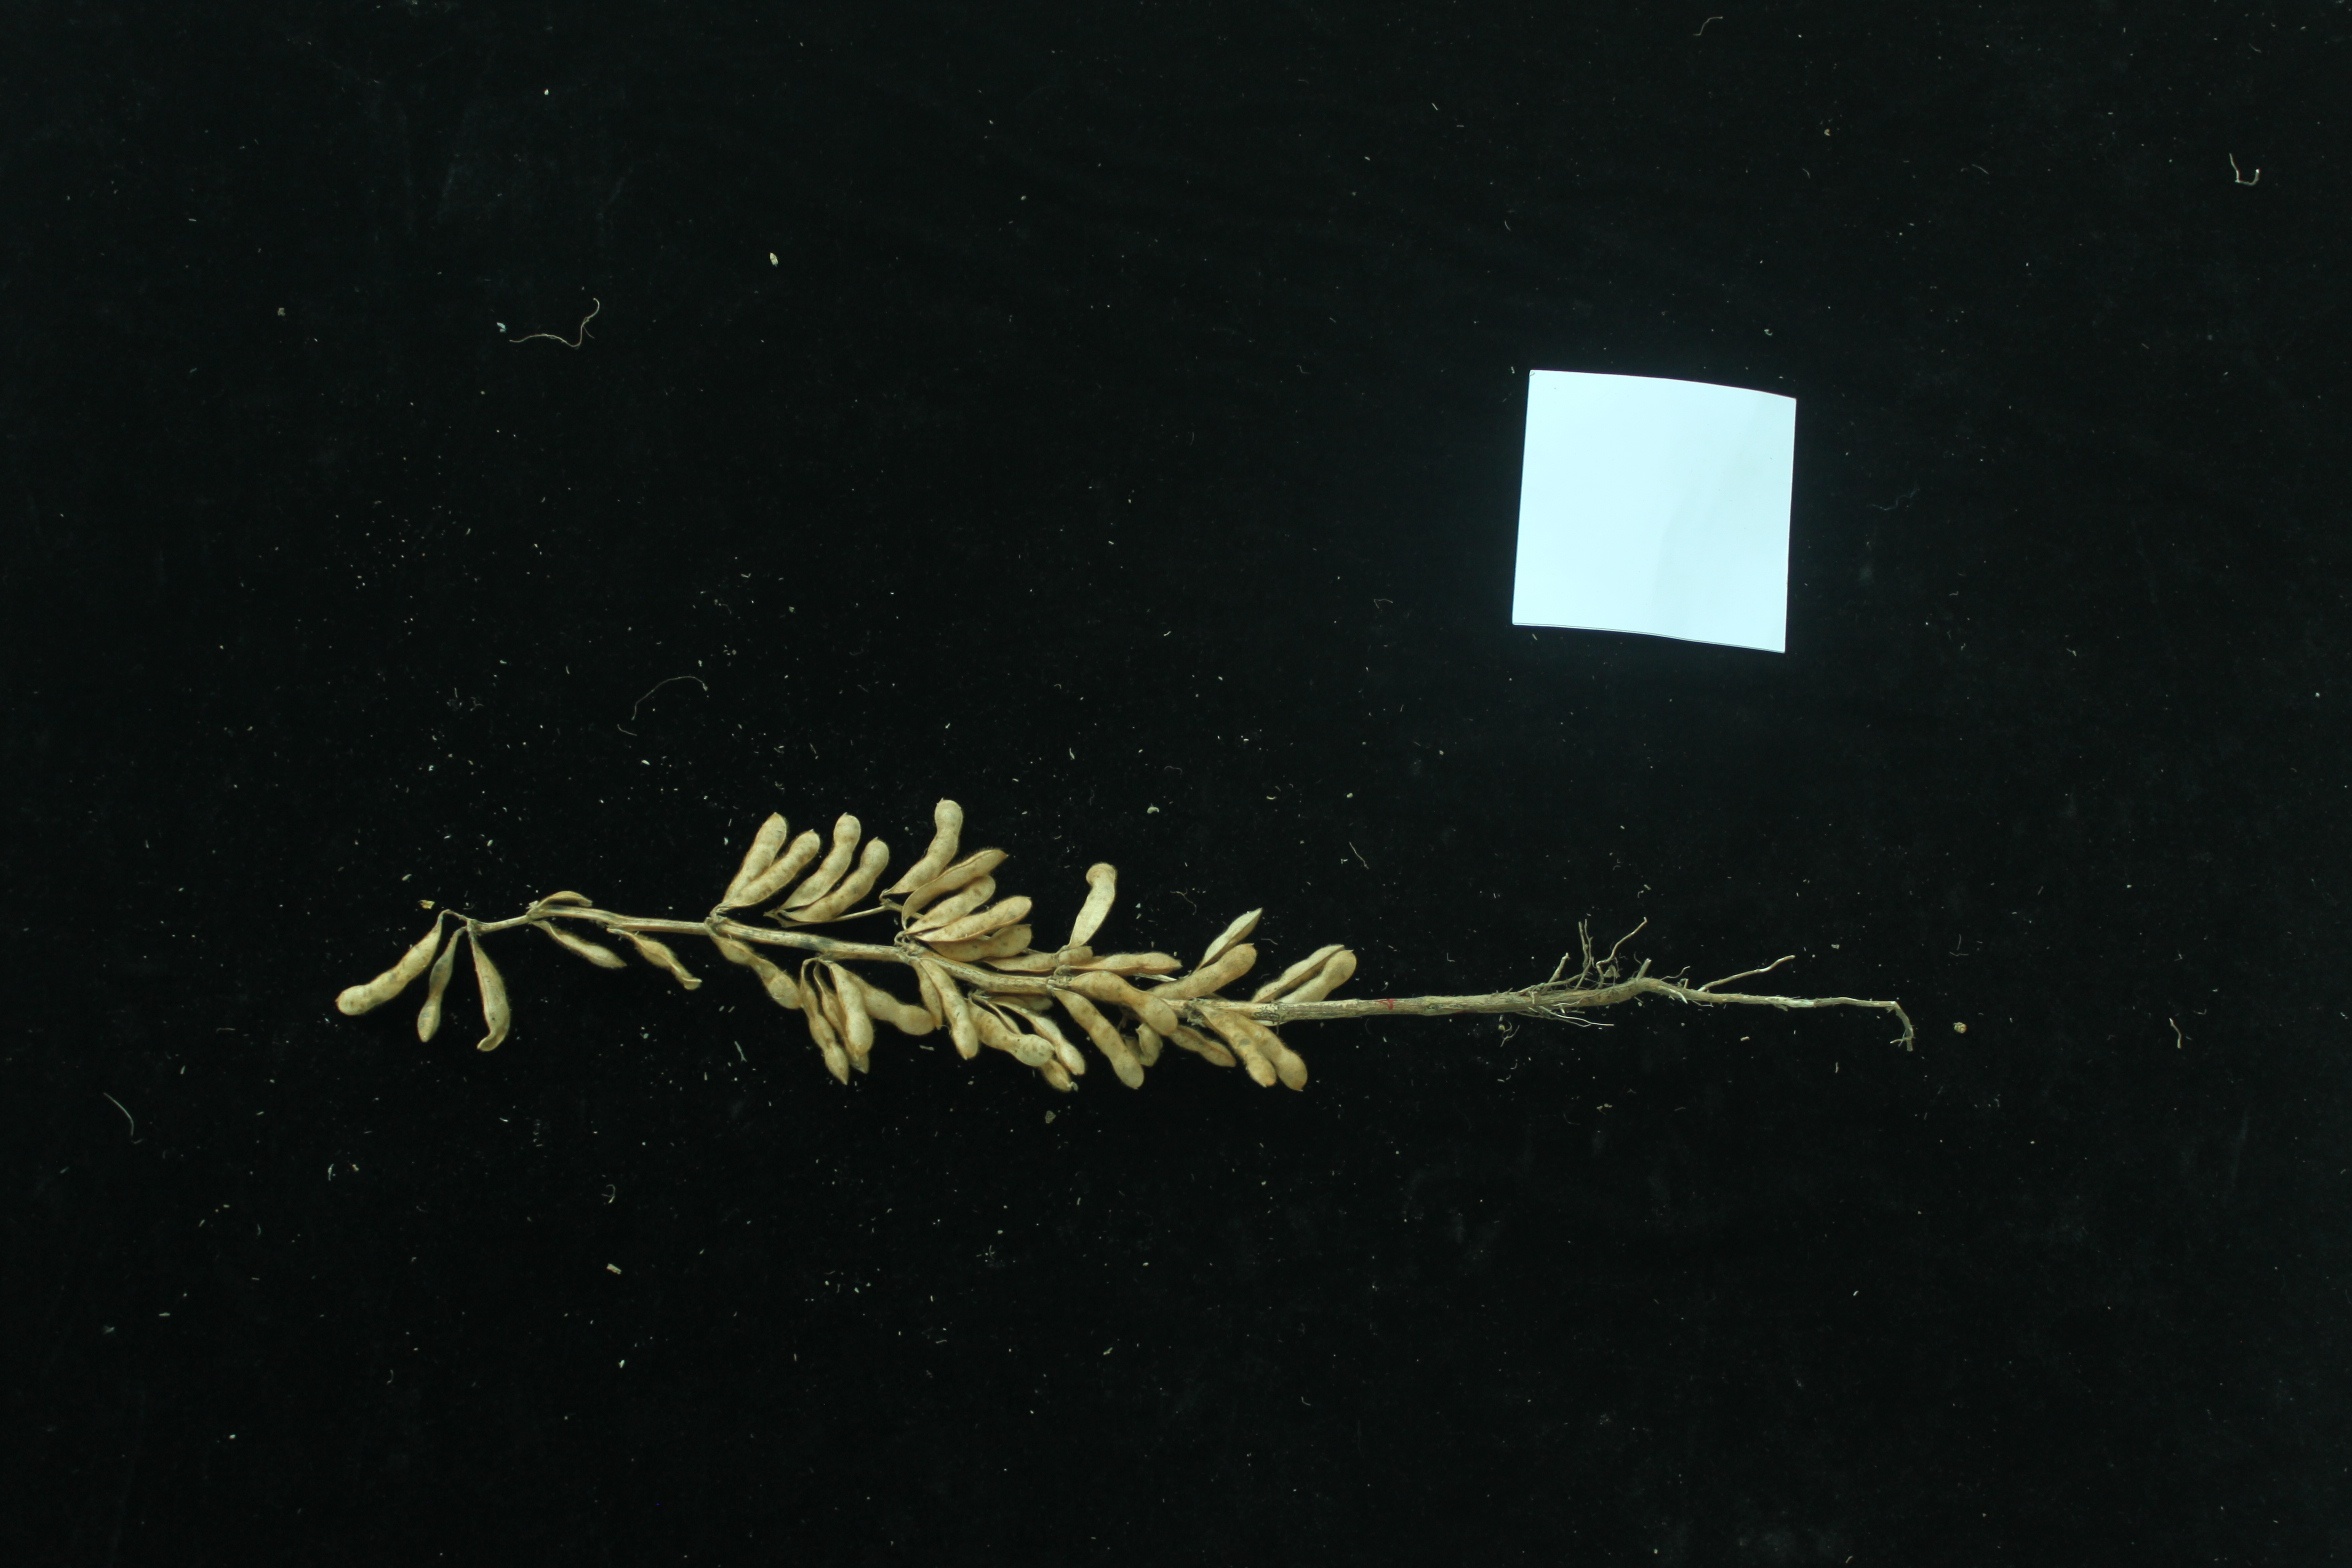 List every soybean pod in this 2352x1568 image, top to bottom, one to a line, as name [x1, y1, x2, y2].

soybean pod [882, 802, 962, 895]
soybean pod [718, 813, 784, 912]
soybean pod [782, 814, 860, 908]
soybean pod [720, 830, 820, 911]
soybean pod [784, 838, 889, 923]
soybean pod [903, 849, 1008, 921]
soybean pod [1063, 863, 1117, 959]
soybean pod [896, 877, 995, 937]
soybean pod [914, 896, 1033, 943]
soybean pod [1200, 910, 1262, 967]
soybean pod [337, 921, 441, 1016]
soybean pod [532, 922, 624, 968]
soybean pod [933, 924, 1031, 961]
soybean pod [607, 930, 701, 992]
soybean pod [710, 935, 808, 1008]
soybean pod [418, 936, 456, 1043]
soybean pod [472, 941, 511, 1049]
soybean pod [1136, 944, 1256, 1001]
soybean pod [1249, 944, 1344, 1011]
soybean pod [1260, 950, 1357, 1024]
soybean pod [984, 952, 1054, 974]
soybean pod [1062, 953, 1180, 974]
soybean pod [922, 960, 980, 1059]
soybean pod [812, 962, 869, 1074]
soybean pod [826, 962, 872, 1061]
soybean pod [835, 964, 938, 1036]
soybean pod [910, 964, 942, 1031]
soybean pod [1061, 972, 1176, 1030]
soybean pod [796, 973, 848, 1086]
soybean pod [1050, 985, 1144, 1089]
soybean pod [975, 995, 1051, 1011]
soybean pod [968, 999, 1051, 1067]
soybean pod [987, 1002, 1080, 1092]
soybean pod [1001, 1006, 1084, 1075]
soybean pod [1198, 1006, 1276, 1086]
soybean pod [1140, 1010, 1235, 1066]
soybean pod [1201, 1013, 1307, 1092]